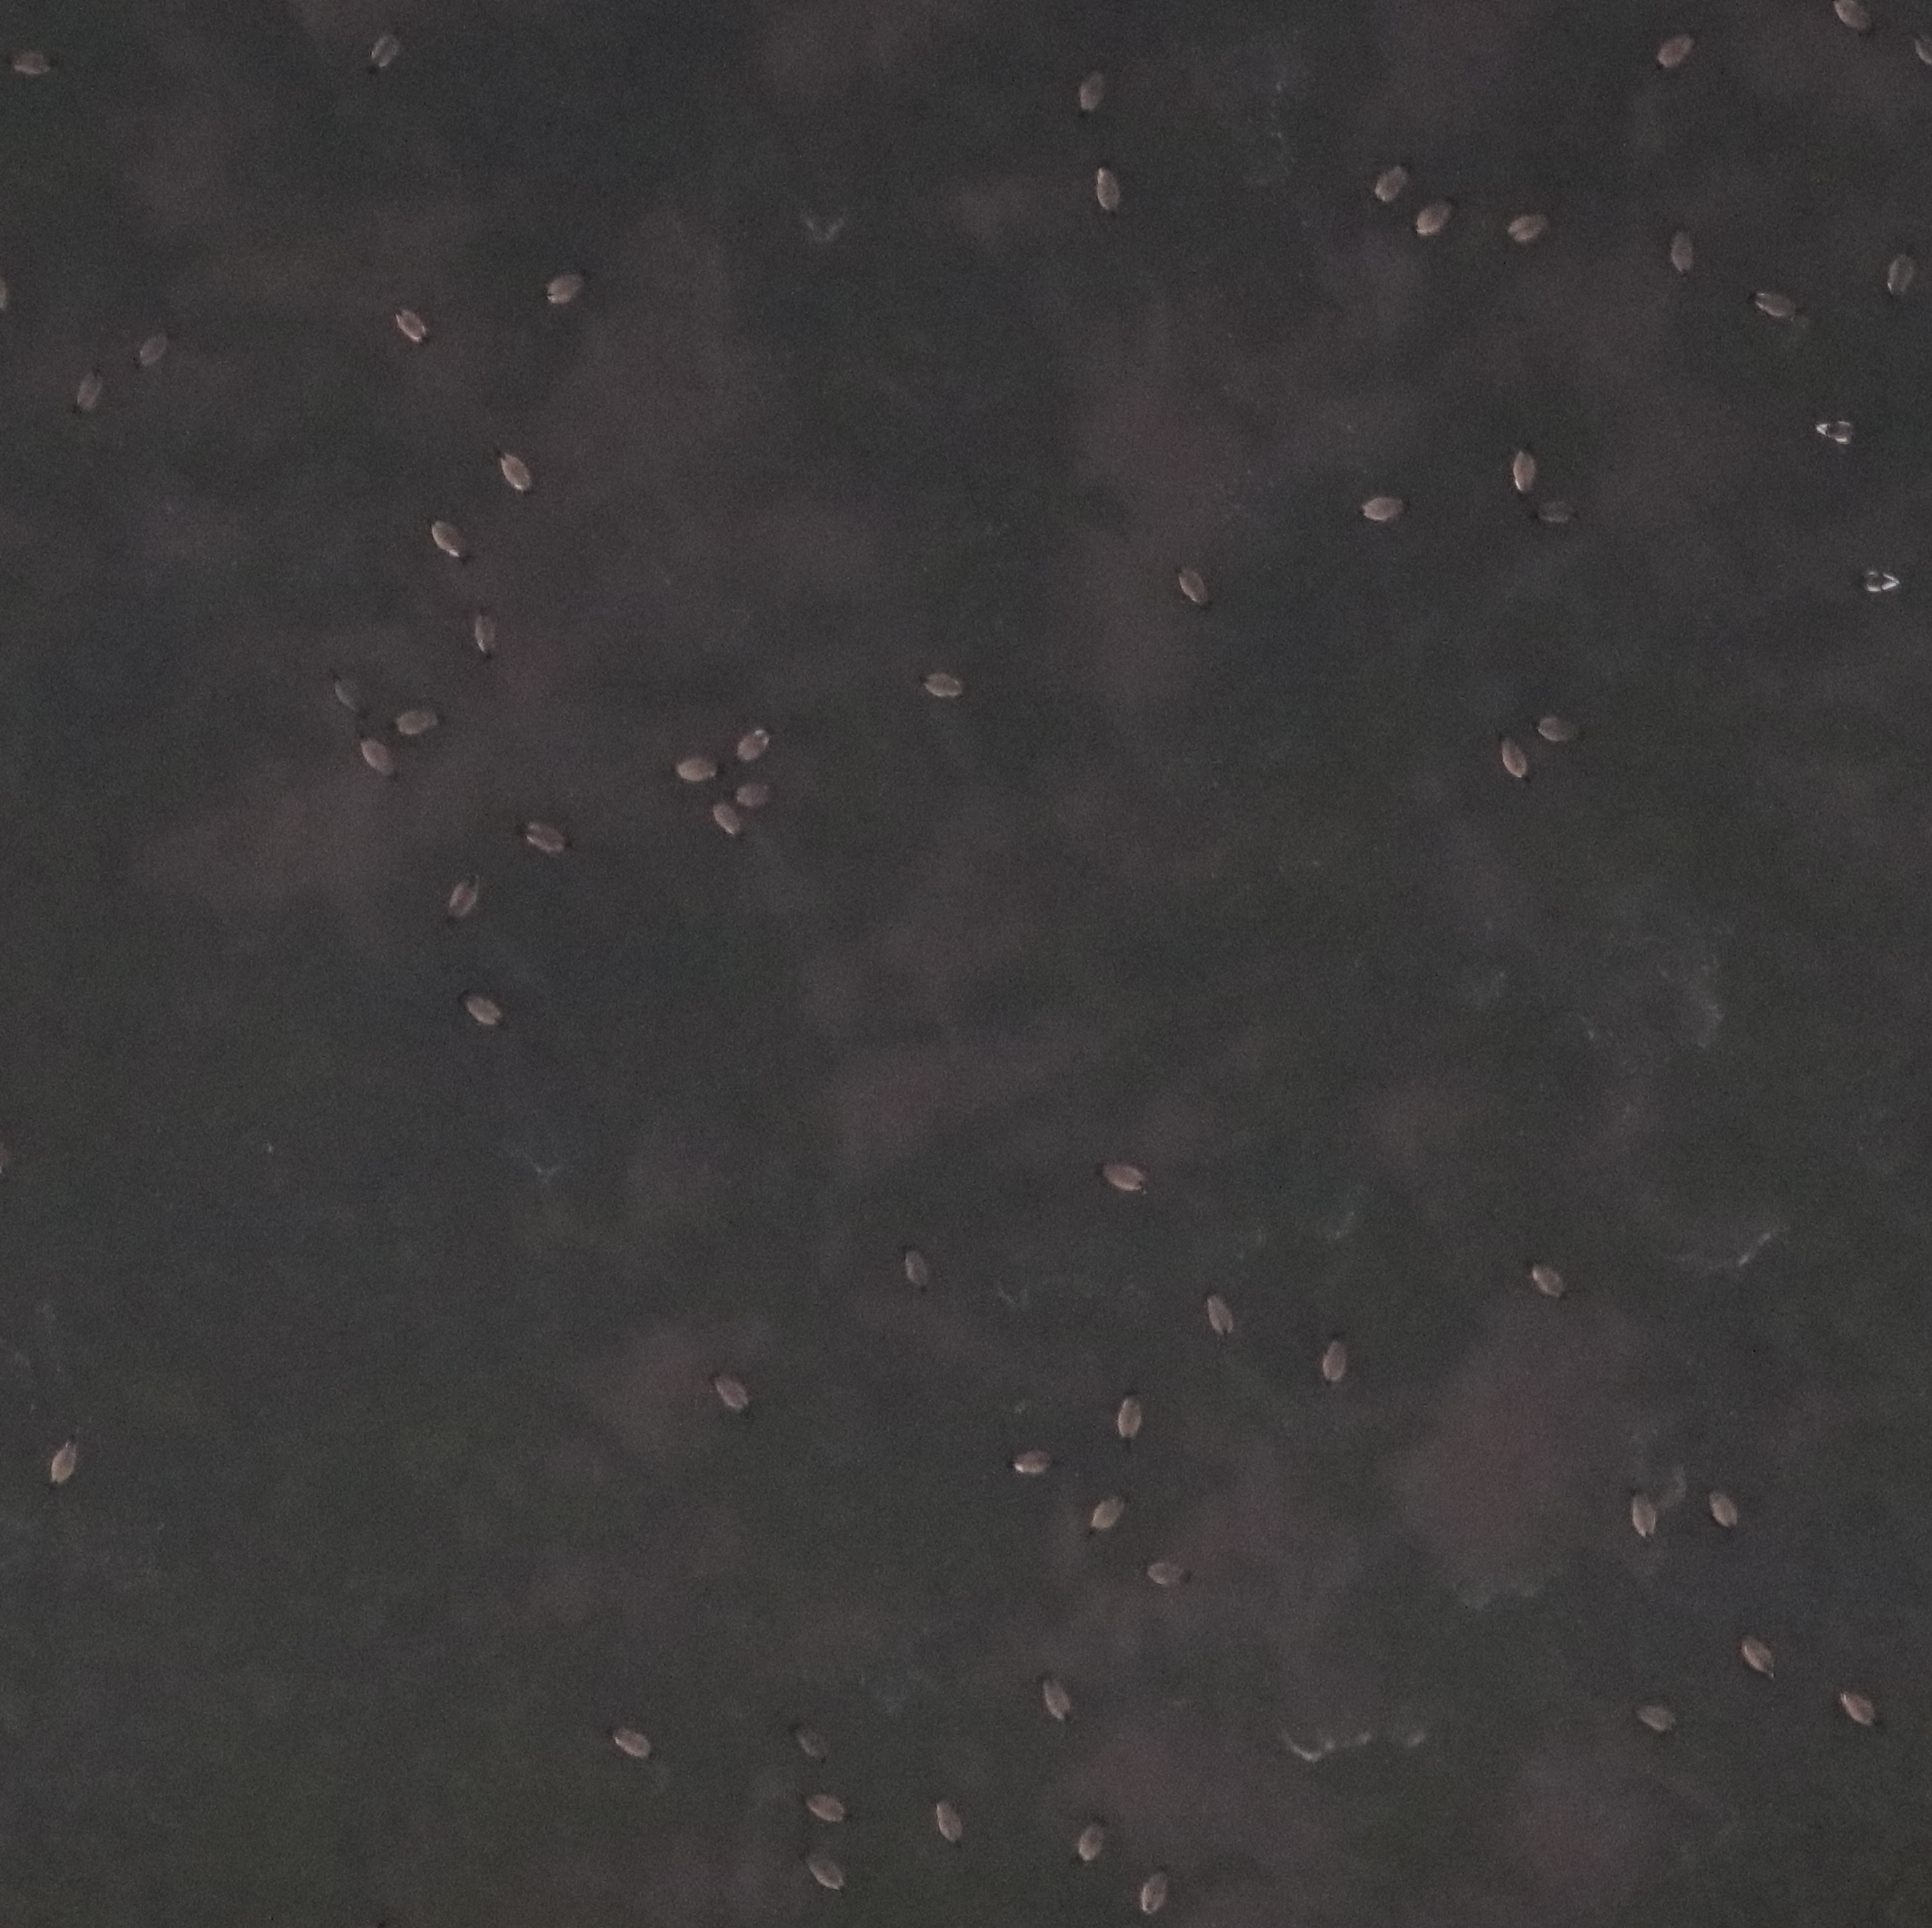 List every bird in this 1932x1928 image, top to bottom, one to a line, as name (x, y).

Canada goose (1853, 13)
Canada goose (385, 51)
Canada goose (1674, 52)
Canada goose (1930, 53)
Canada goose (30, 61)
Canada goose (1090, 90)
Canada goose (1390, 185)
Canada goose (1108, 191)
Canada goose (1433, 217)
Canada goose (1524, 228)
Canada goose (1683, 252)
Canada goose (1902, 275)
Canada goose (565, 289)
Canada goose (1776, 304)
Canada goose (412, 326)
Canada goose (153, 349)
Canada goose (88, 393)
brant (1837, 432)
Canada goose (1523, 470)
Canada goose (517, 471)
Canada goose (1555, 506)
Canada goose (1381, 507)
Canada goose (450, 539)
brant (1876, 582)
Canada goose (1194, 587)
Canada goose (486, 634)
Canada goose (943, 684)
Canada goose (346, 696)
Canada goose (417, 720)
Canada goose (1551, 729)
Canada goose (755, 746)
Canada goose (376, 756)
Canada goose (1513, 761)
Canada goose (699, 767)
Canada goose (749, 794)
Canada goose (732, 814)
Canada goose (545, 837)
Canada goose (463, 899)
Canada goose (484, 1008)
Canada goose (1123, 1177)
Canada goose (918, 1270)
Canada goose (1548, 1279)
Canada goose (1220, 1316)
Canada goose (1334, 1363)
Canada goose (732, 1392)
Canada goose (1130, 1419)
Canada goose (1033, 1461)
Canada goose (62, 1465)
Canada goose (1721, 1509)
Canada goose (1107, 1515)
Canada goose (1645, 1516)
Canada goose (1164, 1575)
Canada goose (1758, 1655)
Canada goose (1056, 1701)
Canada goose (1858, 1708)
Canada goose (1656, 1717)
Canada goose (814, 1743)
Canada goose (633, 1744)
Canada goose (827, 1808)
Canada goose (948, 1822)
Canada goose (1092, 1843)
Canada goose (826, 1874)
Canada goose (1157, 1895)